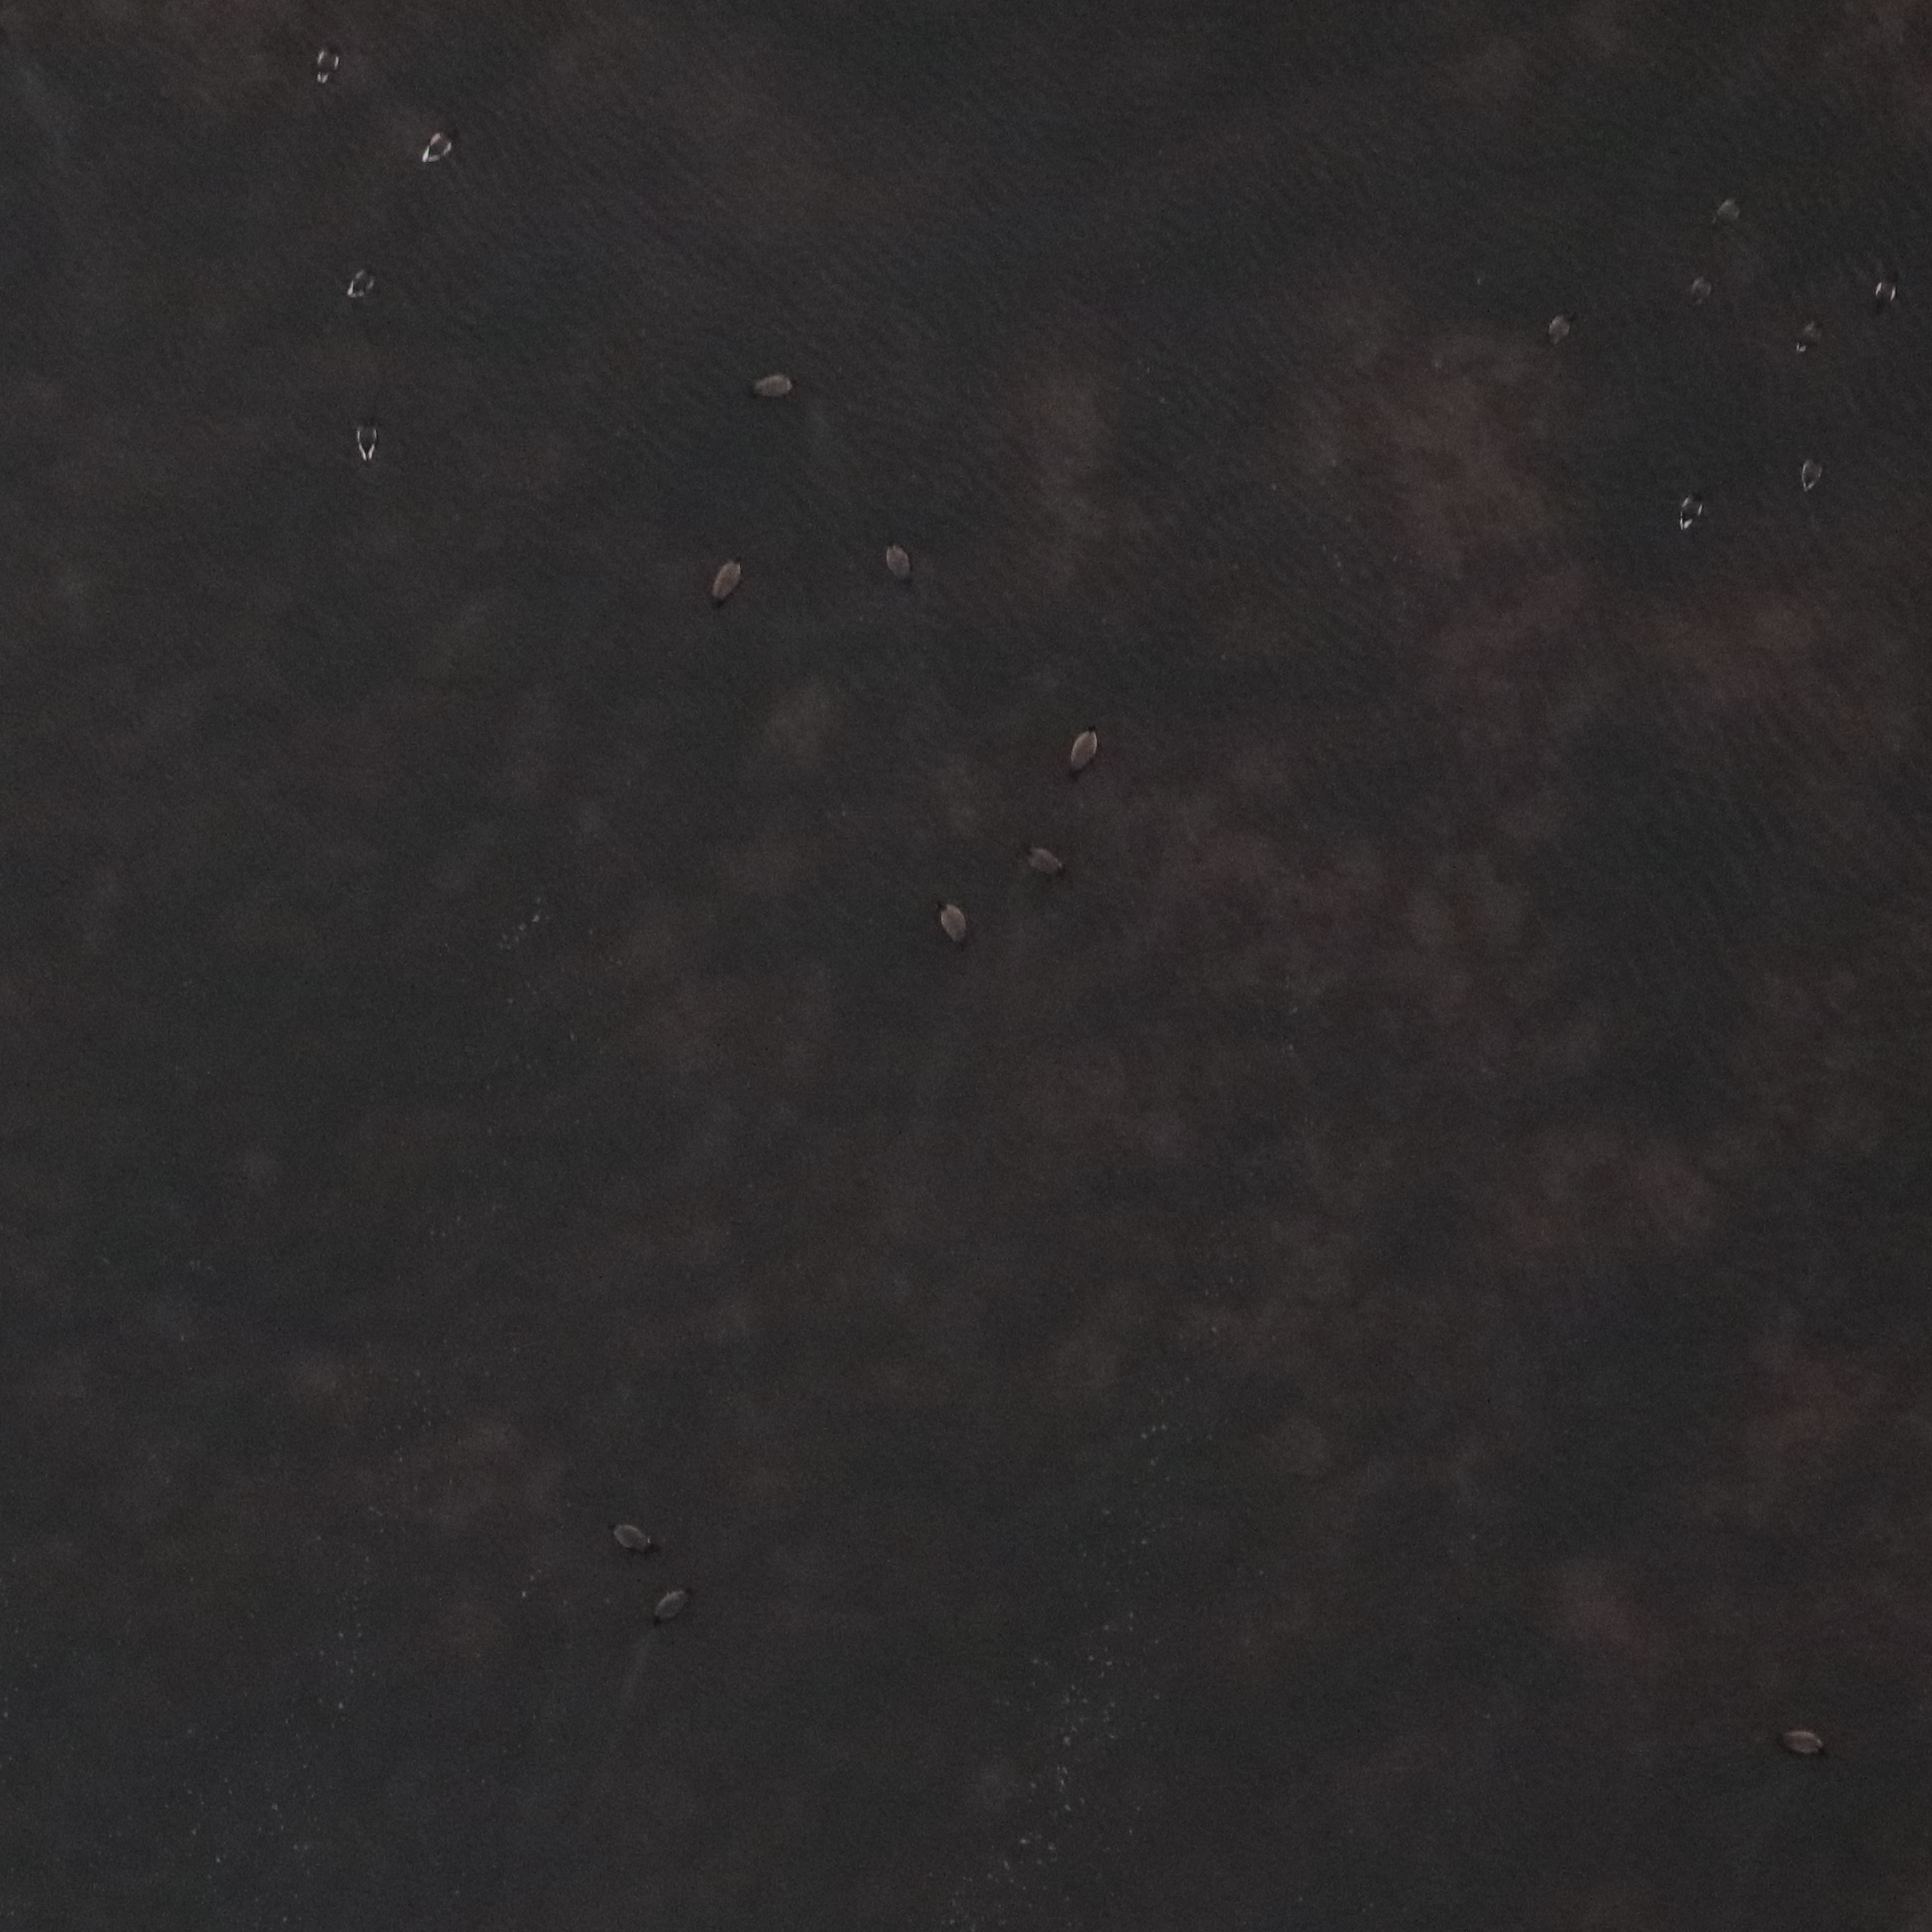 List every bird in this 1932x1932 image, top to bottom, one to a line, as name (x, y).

brant (328, 65)
brant (439, 147)
brant (1728, 213)
brant (364, 283)
brant (1700, 291)
brant (1886, 293)
brant (1560, 329)
brant (1810, 335)
Canada goose (773, 385)
brant (368, 439)
brant (1812, 474)
brant (1692, 510)
Canada goose (898, 560)
Canada goose (727, 581)
Canada goose (1085, 752)
Canada goose (1045, 863)
Canada goose (953, 923)
Canada goose (632, 1539)
Canada goose (672, 1605)
Canada goose (1802, 1742)